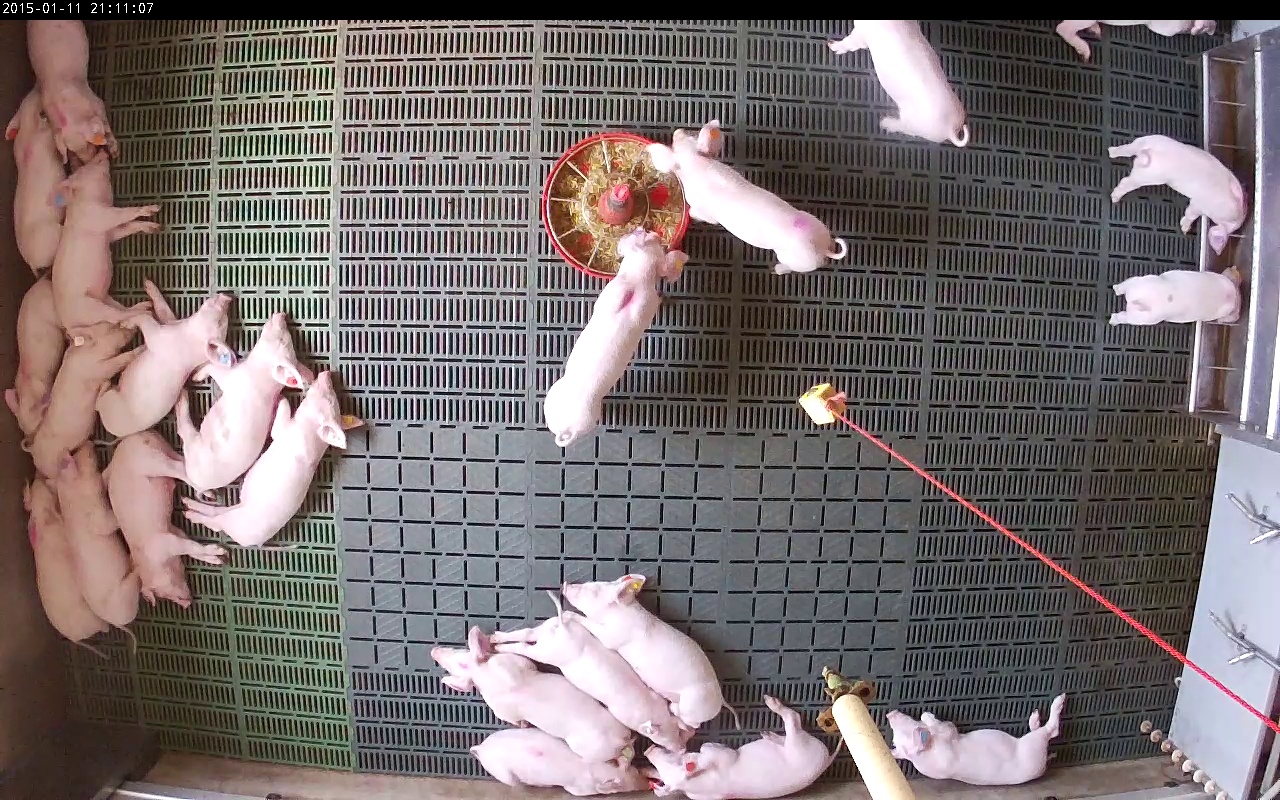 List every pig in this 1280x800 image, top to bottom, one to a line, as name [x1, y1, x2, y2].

pig [830, 19, 969, 151]
pig [1058, 19, 1216, 61]
pig [27, 20, 120, 171]
pig [7, 77, 67, 284]
pig [647, 118, 847, 277]
pig [1109, 134, 1245, 254]
pig [46, 149, 162, 330]
pig [542, 226, 689, 448]
pig [1108, 264, 1242, 327]
pig [5, 267, 68, 449]
pig [92, 275, 238, 448]
pig [173, 311, 316, 504]
pig [21, 321, 148, 477]
pig [182, 370, 365, 552]
pig [107, 431, 228, 610]
pig [45, 439, 142, 654]
pig [20, 469, 111, 660]
pig [561, 573, 740, 743]
pig [490, 589, 690, 755]
pig [431, 626, 639, 763]
pig [889, 690, 1066, 786]
pig [646, 694, 846, 798]
pig [469, 727, 651, 798]